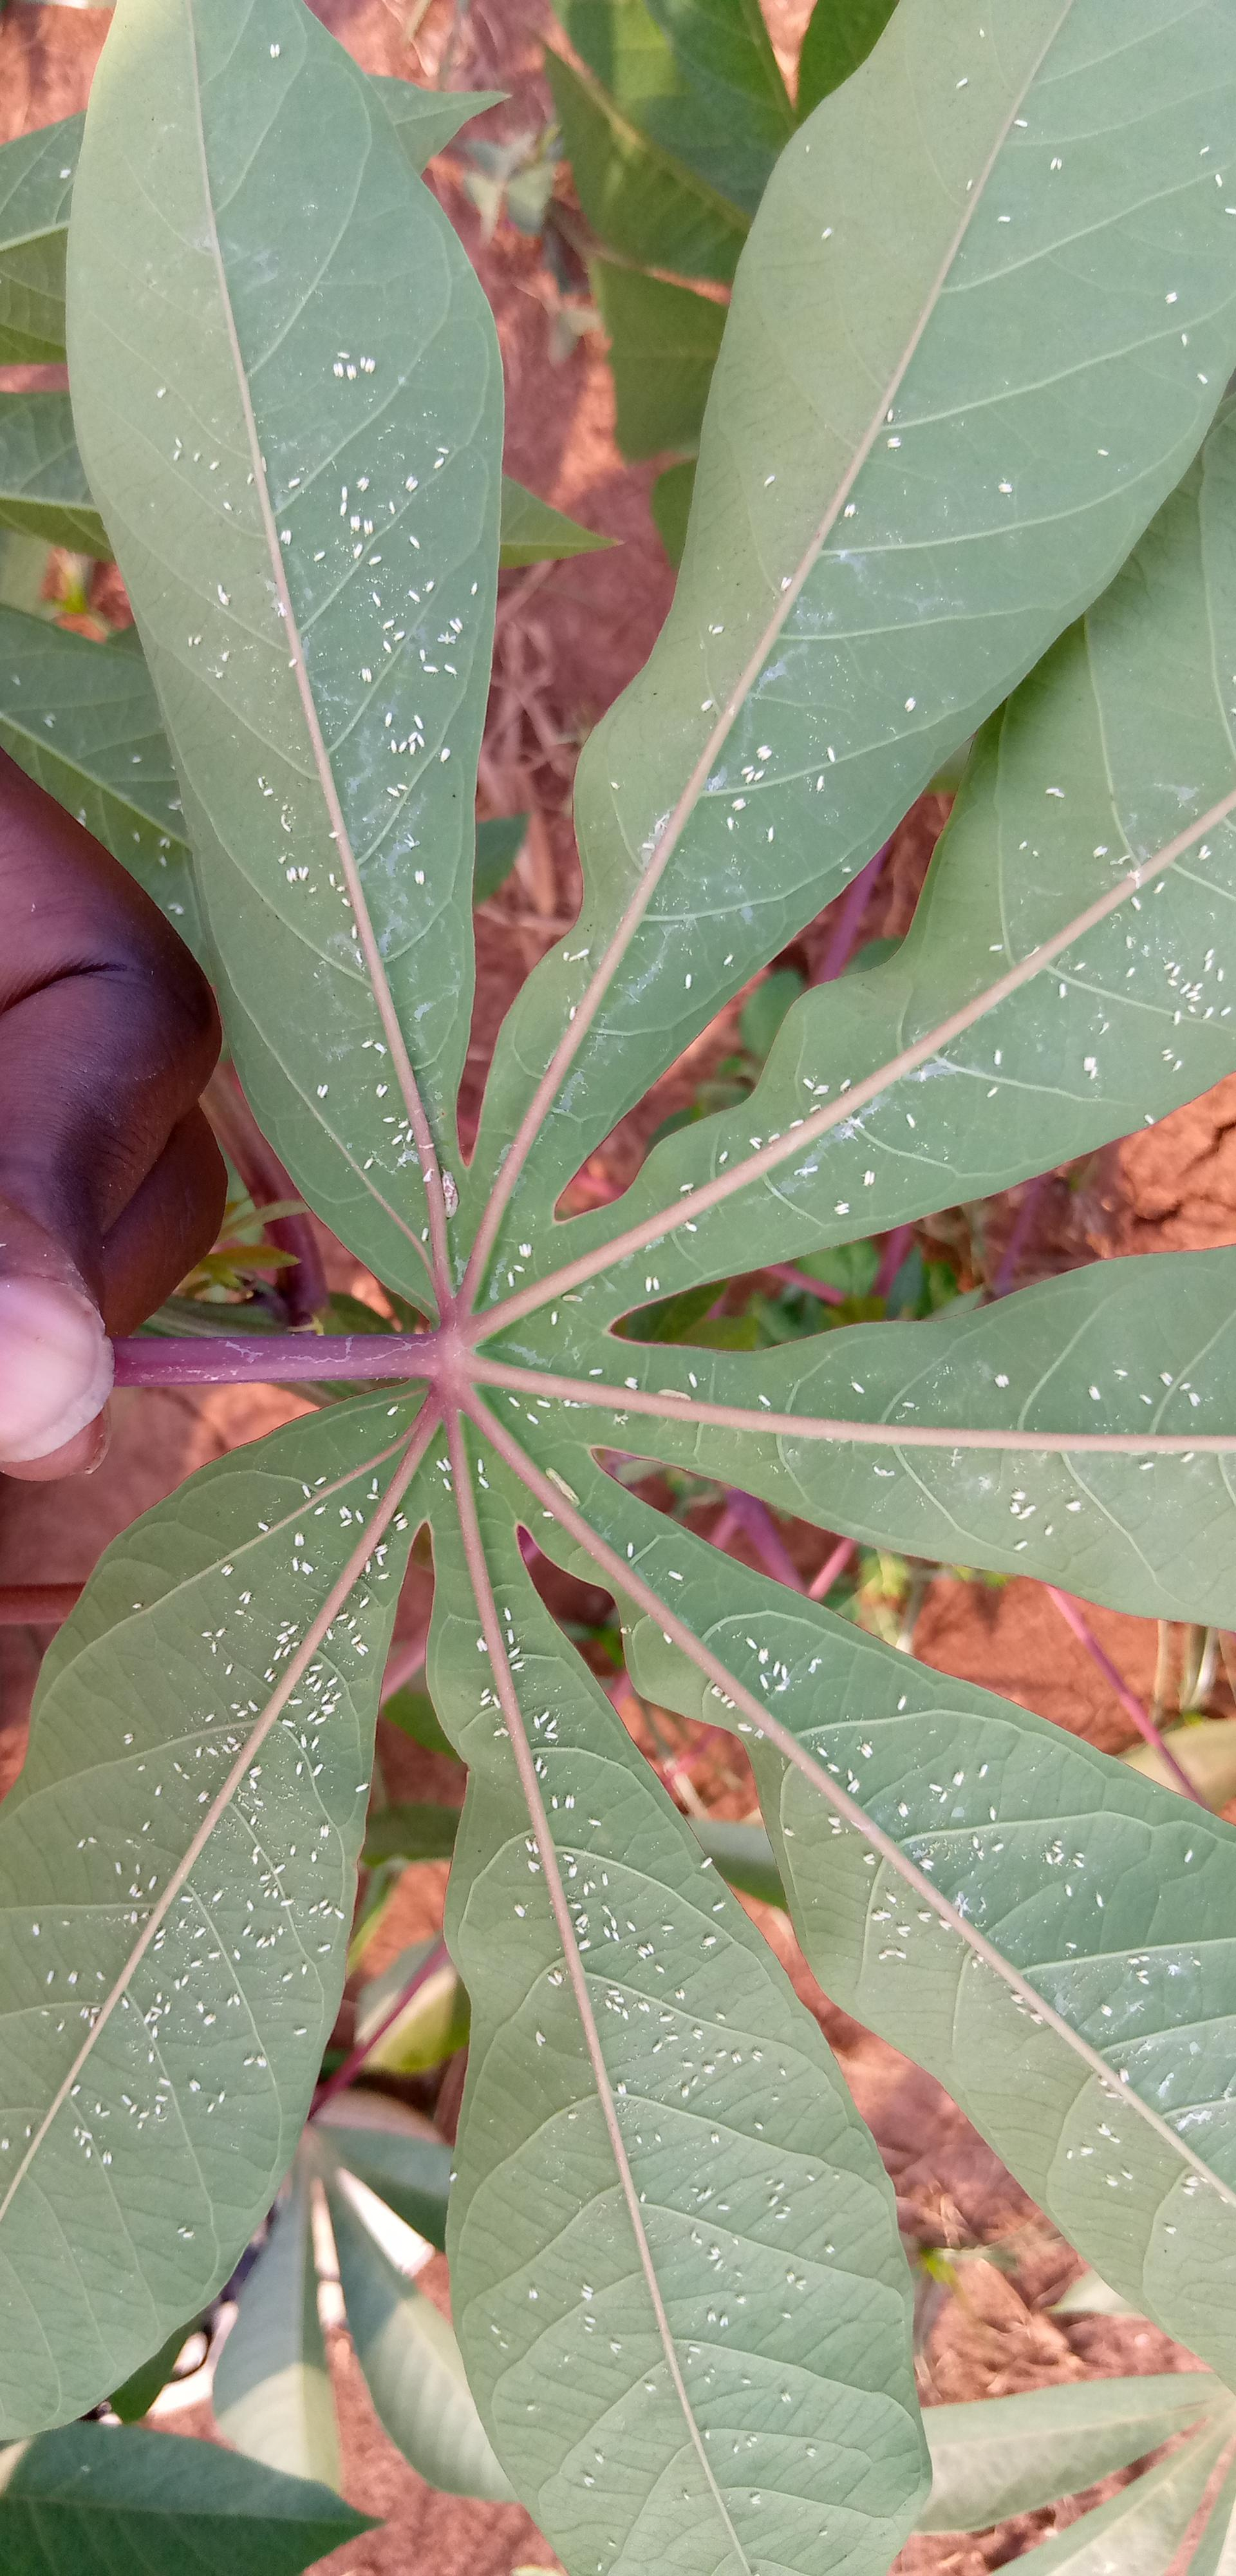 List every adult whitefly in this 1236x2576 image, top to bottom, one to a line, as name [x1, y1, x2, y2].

whitefly [978, 26, 985, 39]
whitefly [268, 42, 276, 60]
whitefly [275, 43, 282, 60]
whitefly [954, 76, 969, 90]
whitefly [1012, 117, 1027, 129]
whitefly [804, 143, 811, 155]
whitefly [1197, 144, 1211, 157]
whitefly [1050, 155, 1056, 173]
whitefly [1056, 156, 1064, 171]
whitefly [55, 165, 77, 181]
whitefly [1214, 172, 1224, 189]
whitefly [964, 177, 974, 192]
whitefly [1222, 206, 1236, 216]
whitefly [995, 214, 1011, 223]
whitefly [818, 225, 836, 241]
whitefly [1163, 289, 1177, 305]
whitefly [1179, 332, 1188, 347]
whitefly [337, 350, 351, 359]
whitefly [360, 355, 366, 369]
whitefly [365, 357, 377, 375]
whitefly [338, 361, 344, 379]
whitefly [332, 362, 338, 377]
whitefly [346, 363, 351, 381]
whitefly [351, 365, 357, 381]
whitefly [1196, 371, 1210, 386]
whitefly [156, 386, 167, 400]
whitefly [886, 408, 896, 424]
whitefly [173, 436, 184, 449]
whitefly [885, 437, 903, 450]
whitefly [436, 445, 451, 455]
whitefly [1094, 445, 1113, 460]
whitefly [172, 449, 183, 462]
whitefly [191, 451, 203, 462]
whitefly [261, 455, 270, 473]
whitefly [433, 457, 448, 470]
whitefly [208, 460, 220, 471]
whitefly [243, 472, 255, 486]
whitefly [405, 474, 419, 493]
whitefly [762, 474, 777, 488]
whitefly [286, 476, 303, 491]
whitefly [357, 477, 370, 493]
whitefly [997, 482, 1014, 495]
whitefly [340, 486, 349, 501]
whitefly [387, 499, 396, 515]
whitefly [221, 500, 234, 512]
whitefly [339, 501, 348, 517]
whitefly [842, 502, 857, 519]
whitefly [350, 513, 362, 533]
whitefly [362, 518, 369, 536]
whitefly [368, 519, 375, 535]
whitefly [278, 526, 286, 543]
whitefly [286, 527, 292, 548]
whitefly [407, 535, 422, 551]
whitefly [352, 542, 363, 560]
whitefly [312, 550, 328, 563]
whitefly [367, 553, 385, 568]
whitefly [780, 574, 794, 591]
whitefly [425, 580, 436, 593]
whitefly [471, 580, 479, 597]
whitefly [216, 582, 232, 608]
whitefly [407, 589, 420, 603]
whitefly [371, 591, 381, 609]
whitefly [277, 601, 288, 619]
whitefly [449, 615, 464, 633]
whitefly [381, 618, 396, 629]
whitefly [706, 623, 712, 634]
whitefly [712, 625, 726, 636]
whitefly [393, 630, 406, 641]
whitefly [436, 630, 456, 647]
whitefly [187, 633, 192, 648]
whitefly [193, 634, 201, 648]
whitefly [382, 640, 393, 654]
whitefly [418, 648, 427, 663]
whitefly [221, 649, 230, 663]
whitefly [287, 658, 300, 668]
whitefly [444, 662, 459, 677]
whitefly [422, 665, 440, 674]
whitefly [359, 666, 366, 683]
whitefly [366, 667, 373, 683]
whitefly [213, 669, 224, 680]
whitefly [9, 674, 23, 687]
whitefly [902, 696, 920, 717]
whitefly [699, 697, 714, 713]
whitefly [1230, 706, 1236, 714]
whitefly [42, 711, 59, 728]
whitefly [384, 711, 393, 727]
whitefly [412, 714, 424, 730]
whitefly [408, 730, 417, 742]
whitefly [417, 733, 426, 749]
whitefly [389, 739, 397, 755]
whitefly [398, 739, 407, 753]
whitefly [409, 741, 417, 757]
whitefly [755, 744, 772, 761]
whitefly [826, 746, 836, 763]
whitefly [438, 746, 453, 763]
whitefly [131, 752, 143, 766]
whitefly [740, 766, 754, 773]
whitefly [753, 770, 766, 780]
whitefly [745, 772, 754, 784]
whitefly [816, 773, 824, 794]
whitefly [256, 774, 266, 789]
whitefly [608, 779, 621, 790]
whitefly [395, 781, 408, 790]
whitefly [261, 786, 276, 799]
whitefly [385, 786, 402, 798]
whitefly [1045, 786, 1065, 800]
whitefly [167, 796, 188, 815]
whitefly [731, 798, 747, 811]
whitefly [73, 806, 89, 828]
whitefly [279, 812, 295, 834]
whitefly [726, 816, 734, 831]
whitefly [765, 825, 776, 843]
whitefly [131, 828, 142, 844]
whitefly [327, 829, 341, 840]
whitefly [402, 831, 421, 849]
whitefly [157, 835, 174, 851]
whitefly [1017, 840, 1029, 850]
whitefly [641, 841, 657, 851]
whitefly [1195, 843, 1214, 862]
whitefly [1090, 844, 1109, 858]
whitefly [1031, 849, 1039, 857]
whitefly [158, 853, 168, 869]
whitefly [1108, 854, 1132, 867]
whitefly [296, 862, 311, 882]
whitefly [839, 865, 854, 875]
whitefly [283, 866, 297, 885]
whitefly [1125, 866, 1143, 890]
whitefly [414, 868, 427, 887]
whitefly [327, 871, 336, 888]
whitefly [1152, 880, 1167, 895]
whitefly [306, 885, 318, 895]
whitefly [335, 885, 348, 894]
whitefly [1130, 896, 1141, 911]
whitefly [339, 896, 355, 909]
whitefly [168, 900, 185, 918]
whitefly [349, 923, 360, 940]
whitefly [1123, 933, 1136, 949]
whitefly [987, 943, 1004, 952]
whitefly [1203, 947, 1215, 960]
whitefly [353, 947, 365, 965]
whitefly [572, 948, 591, 961]
whitefly [561, 950, 570, 962]
whitefly [722, 952, 735, 968]
whitefly [1163, 958, 1175, 971]
whitefly [1201, 958, 1213, 972]
whitefly [1074, 961, 1087, 972]
whitefly [1125, 965, 1136, 980]
whitefly [1171, 965, 1182, 977]
whitefly [1215, 967, 1224, 983]
whitefly [684, 972, 693, 991]
whitefly [1166, 977, 1177, 988]
whitefly [1192, 980, 1204, 990]
whitefly [1178, 981, 1190, 994]
whitefly [1058, 981, 1067, 1001]
whitefly [1185, 991, 1197, 998]
whitefly [1189, 995, 1204, 1002]
whitefly [568, 1004, 577, 1021]
whitefly [1185, 1004, 1197, 1014]
whitefly [1219, 1005, 1232, 1018]
whitefly [1201, 1005, 1214, 1021]
whitefly [1173, 1008, 1181, 1027]
whitefly [1098, 1021, 1110, 1036]
whitefly [360, 1038, 375, 1050]
whitefly [374, 1039, 390, 1058]
whitefly [990, 1048, 1006, 1067]
whitefly [1160, 1048, 1171, 1055]
whitefly [1161, 1054, 1174, 1061]
whitefly [1082, 1055, 1096, 1072]
whitefly [1172, 1057, 1184, 1072]
whitefly [1089, 1066, 1098, 1081]
whitefly [802, 1077, 815, 1090]
whitefly [838, 1077, 853, 1094]
whitefly [315, 1081, 330, 1101]
whitefly [374, 1082, 391, 1099]
whitefly [811, 1084, 830, 1096]
whitefly [984, 1085, 1001, 1099]
whitefly [809, 1103, 822, 1113]
whitefly [904, 1112, 916, 1129]
whitefly [1142, 1113, 1156, 1126]
whitefly [382, 1115, 397, 1124]
whitefly [787, 1117, 805, 1129]
whitefly [850, 1117, 865, 1130]
whitefly [397, 1117, 411, 1130]
whitefly [839, 1124, 860, 1144]
whitefly [405, 1127, 415, 1143]
whitefly [767, 1132, 781, 1145]
whitefly [390, 1133, 404, 1148]
whitefly [747, 1133, 763, 1150]
whitefly [717, 1149, 729, 1165]
whitefly [362, 1157, 375, 1170]
whitefly [793, 1164, 821, 1177]
whitefly [422, 1167, 435, 1185]
whitefly [861, 1168, 876, 1188]
whitefly [679, 1180, 694, 1195]
whitefly [831, 1201, 851, 1215]
whitefly [683, 1220, 698, 1233]
whitefly [420, 1225, 429, 1245]
whitefly [516, 1241, 534, 1259]
whitefly [512, 1263, 527, 1274]
whitefly [507, 1271, 516, 1289]
whitefly [653, 1274, 660, 1291]
whitefly [642, 1274, 652, 1293]
whitefly [561, 1293, 585, 1303]
whitefly [548, 1309, 559, 1327]
whitefly [586, 1367, 605, 1378]
whitefly [1111, 1368, 1128, 1378]
whitefly [1158, 1370, 1174, 1387]
whitefly [686, 1370, 700, 1389]
whitefly [993, 1372, 1011, 1388]
whitefly [623, 1374, 639, 1390]
whitefly [850, 1378, 865, 1395]
whitefly [1177, 1382, 1192, 1390]
whitefly [1085, 1384, 1101, 1402]
whitefly [1187, 1391, 1203, 1407]
whitefly [756, 1392, 772, 1407]
whitefly [1138, 1392, 1152, 1405]
whitefly [507, 1396, 521, 1408]
whitefly [560, 1396, 580, 1410]
whitefly [534, 1398, 552, 1409]
whitefly [901, 1399, 915, 1409]
whitefly [386, 1405, 400, 1417]
whitefly [525, 1412, 539, 1426]
whitefly [612, 1412, 631, 1426]
whitefly [948, 1446, 963, 1467]
whitefly [1179, 1450, 1195, 1464]
whitefly [442, 1456, 452, 1472]
whitefly [477, 1457, 484, 1475]
whitefly [436, 1458, 446, 1472]
whitefly [1137, 1460, 1156, 1471]
whitefly [872, 1464, 897, 1477]
whitefly [477, 1474, 491, 1489]
whitefly [314, 1475, 328, 1486]
whitefly [371, 1477, 379, 1493]
whitefly [442, 1477, 453, 1492]
whitefly [301, 1483, 314, 1499]
whitefly [1008, 1488, 1026, 1500]
whitefly [366, 1492, 383, 1500]
whitefly [1008, 1499, 1020, 1515]
whitefly [1065, 1499, 1083, 1513]
whitefly [1023, 1503, 1036, 1513]
whitefly [339, 1504, 354, 1520]
whitefly [314, 1505, 326, 1517]
whitefly [540, 1508, 555, 1519]
whitefly [355, 1510, 367, 1524]
whitefly [390, 1510, 404, 1522]
whitefly [1016, 1512, 1033, 1522]
whitefly [338, 1518, 354, 1527]
whitefly [395, 1518, 409, 1533]
whitefly [256, 1520, 269, 1531]
whitefly [1044, 1522, 1054, 1537]
whitefly [294, 1532, 305, 1546]
whitefly [1012, 1538, 1029, 1553]
whitefly [375, 1541, 390, 1556]
whitefly [626, 1541, 634, 1560]
whitefly [291, 1555, 299, 1571]
whitefly [376, 1555, 386, 1567]
whitefly [364, 1560, 372, 1574]
whitefly [301, 1561, 314, 1575]
whitefly [218, 1562, 237, 1577]
whitefly [666, 1569, 684, 1582]
whitefly [376, 1573, 392, 1582]
whitefly [238, 1589, 254, 1605]
whitefly [358, 1594, 371, 1610]
whitefly [131, 1601, 143, 1611]
whitefly [503, 1604, 512, 1621]
whitefly [232, 1609, 247, 1616]
whitefly [334, 1611, 350, 1622]
whitefly [344, 1618, 358, 1631]
whitefly [278, 1620, 291, 1627]
whitefly [288, 1623, 299, 1634]
whitefly [325, 1625, 335, 1642]
whitefly [618, 1625, 630, 1636]
whitefly [215, 1627, 225, 1638]
whitefly [506, 1627, 515, 1644]
whitefly [200, 1629, 212, 1637]
whitefly [660, 1630, 673, 1645]
whitefly [276, 1631, 289, 1645]
whitefly [350, 1633, 362, 1645]
whitefly [475, 1635, 488, 1653]
whitefly [744, 1635, 756, 1650]
whitefly [291, 1640, 301, 1648]
whitefly [209, 1641, 218, 1653]
whitefly [355, 1642, 371, 1656]
whitefly [272, 1645, 282, 1661]
whitefly [757, 1645, 769, 1664]
whitefly [507, 1646, 521, 1658]
whitefly [806, 1654, 823, 1676]
whitefly [772, 1658, 780, 1678]
whitefly [510, 1661, 527, 1671]
whitefly [780, 1661, 787, 1680]
whitefly [308, 1662, 324, 1672]
whitefly [223, 1663, 234, 1676]
whitefly [263, 1665, 276, 1683]
whitefly [304, 1672, 317, 1685]
whitefly [758, 1673, 769, 1690]
whitefly [326, 1676, 340, 1687]
whitefly [313, 1680, 323, 1692]
whitefly [710, 1683, 723, 1697]
whitefly [772, 1683, 788, 1693]
whitefly [479, 1687, 491, 1697]
whitefly [332, 1690, 342, 1701]
whitefly [321, 1691, 330, 1704]
whitefly [491, 1692, 503, 1710]
whitefly [897, 1693, 908, 1711]
whitefly [720, 1694, 729, 1705]
whitefly [478, 1695, 491, 1707]
whitefly [285, 1696, 305, 1707]
whitefly [229, 1700, 239, 1710]
whitefly [247, 1700, 260, 1713]
whitefly [726, 1700, 736, 1710]
whitefly [321, 1703, 337, 1716]
whitefly [306, 1708, 318, 1721]
whitefly [539, 1709, 548, 1723]
whitefly [234, 1710, 248, 1718]
whitefly [203, 1712, 218, 1723]
whitefly [531, 1713, 539, 1729]
whitefly [546, 1716, 557, 1730]
whitefly [312, 1716, 327, 1726]
whitefly [281, 1718, 298, 1728]
whitefly [735, 1721, 753, 1733]
whitefly [499, 1726, 510, 1738]
whitefly [753, 1727, 765, 1739]
whitefly [492, 1728, 501, 1737]
whitefly [543, 1731, 559, 1740]
whitefly [123, 1732, 133, 1738]
whitefly [299, 1732, 306, 1749]
whitefly [226, 1734, 237, 1743]
whitefly [310, 1734, 324, 1751]
whitefly [123, 1738, 137, 1747]
whitefly [859, 1740, 874, 1759]
whitefly [231, 1741, 245, 1752]
whitefly [221, 1743, 232, 1754]
whitefly [194, 1745, 203, 1759]
whitefly [816, 1745, 830, 1758]
whitefly [206, 1746, 219, 1757]
whitefly [534, 1754, 541, 1772]
whitefly [295, 1760, 304, 1776]
whitefly [173, 1761, 183, 1772]
whitefly [977, 1761, 988, 1779]
whitefly [825, 1761, 842, 1775]
whitefly [313, 1762, 324, 1777]
whitefly [248, 1764, 265, 1777]
whitefly [135, 1765, 147, 1772]
whitefly [538, 1766, 549, 1779]
whitefly [845, 1767, 854, 1782]
whitefly [951, 1768, 965, 1789]
whitefly [180, 1772, 191, 1781]
whitefly [248, 1777, 259, 1791]
whitefly [845, 1779, 864, 1794]
whitefly [353, 1780, 370, 1793]
whitefly [928, 1781, 942, 1793]
whitefly [154, 1784, 164, 1797]
whitefly [196, 1790, 209, 1804]
whitefly [938, 1790, 950, 1803]
whitefly [563, 1792, 569, 1809]
whitefly [549, 1794, 559, 1810]
whitefly [570, 1794, 576, 1810]
whitefly [252, 1797, 267, 1807]
whitefly [897, 1799, 910, 1818]
whitefly [988, 1804, 996, 1822]
whitefly [248, 1813, 260, 1827]
whitefly [827, 1815, 841, 1827]
whitefly [586, 1816, 603, 1826]
whitefly [140, 1819, 151, 1833]
whitefly [318, 1823, 330, 1839]
whitefly [783, 1826, 796, 1838]
whitefly [830, 1827, 844, 1835]
whitefly [970, 1833, 979, 1849]
whitefly [86, 1834, 98, 1844]
whitefly [77, 1836, 86, 1849]
whitefly [523, 1836, 532, 1853]
whitefly [1053, 1839, 1063, 1846]
whitefly [532, 1839, 539, 1855]
whitefly [988, 1841, 1006, 1851]
whitefly [289, 1842, 297, 1856]
whitefly [251, 1844, 261, 1853]
whitefly [1051, 1844, 1063, 1853]
whitefly [1183, 1848, 1194, 1865]
whitefly [310, 1848, 320, 1864]
whitefly [1074, 1849, 1087, 1859]
whitefly [1044, 1850, 1054, 1865]
whitefly [861, 1850, 878, 1866]
whitefly [561, 1851, 574, 1862]
whitefly [252, 1853, 259, 1864]
whitefly [1054, 1853, 1065, 1866]
whitefly [700, 1855, 715, 1870]
whitefly [917, 1856, 935, 1872]
whitefly [525, 1858, 541, 1873]
whitefly [1071, 1858, 1085, 1869]
whitefly [114, 1860, 124, 1875]
whitefly [134, 1861, 142, 1876]
whitefly [273, 1861, 288, 1873]
whitefly [567, 1862, 577, 1878]
whitefly [601, 1871, 608, 1888]
whitefly [147, 1871, 157, 1891]
whitefly [258, 1872, 273, 1882]
whitefly [587, 1879, 599, 1889]
whitefly [583, 1881, 590, 1897]
whitefly [1063, 1883, 1074, 1899]
whitefly [271, 1886, 279, 1899]
whitefly [211, 1887, 224, 1904]
whitefly [262, 1888, 272, 1899]
whitefly [883, 1889, 898, 1904]
whitefly [951, 1889, 973, 1918]
whitefly [1094, 1893, 1104, 1909]
whitefly [180, 1895, 195, 1903]
whitefly [319, 1897, 328, 1908]
whitefly [279, 1897, 295, 1908]
whitefly [245, 1898, 256, 1913]
whitefly [711, 1900, 727, 1912]
whitefly [566, 1901, 584, 1909]
whitefly [601, 1902, 612, 1916]
whitefly [307, 1902, 317, 1917]
whitefly [512, 1902, 527, 1918]
whitefly [322, 1906, 333, 1917]
whitefly [334, 1907, 346, 1920]
whitefly [876, 1908, 892, 1920]
whitefly [140, 1909, 148, 1920]
whitefly [131, 1909, 138, 1925]
whitefly [916, 1909, 933, 1924]
whitefly [121, 1911, 131, 1923]
whitefly [869, 1911, 882, 1922]
whitefly [573, 1912, 589, 1927]
whitefly [177, 1915, 187, 1929]
whitefly [610, 1916, 618, 1930]
whitefly [625, 1918, 636, 1931]
whitefly [938, 1918, 952, 1931]
whitefly [61, 1918, 75, 1927]
whitefly [32, 1920, 42, 1937]
whitefly [660, 1922, 675, 1932]
whitefly [895, 1922, 913, 1938]
whitefly [241, 1923, 252, 1937]
whitefly [601, 1924, 610, 1939]
whitefly [192, 1925, 206, 1938]
whitefly [276, 1925, 285, 1936]
whitefly [153, 1926, 167, 1939]
whitefly [575, 1926, 586, 1935]
whitefly [611, 1929, 621, 1942]
whitefly [270, 1933, 276, 1947]
whitefly [256, 1935, 265, 1949]
whitefly [700, 1935, 718, 1947]
whitefly [262, 1937, 271, 1951]
whitefly [577, 1938, 592, 1951]
whitefly [152, 1940, 165, 1951]
whitefly [646, 1940, 657, 1955]
whitefly [1063, 1940, 1077, 1951]
whitefly [314, 1941, 333, 1955]
whitefly [635, 1943, 649, 1960]
whitefly [879, 1946, 908, 1962]
whitefly [234, 1947, 243, 1962]
whitefly [207, 1949, 221, 1959]
whitefly [976, 1953, 985, 1964]
whitefly [1138, 1954, 1151, 1963]
whitefly [1127, 1956, 1139, 1965]
whitefly [1191, 1957, 1203, 1967]
whitefly [971, 1958, 978, 1971]
whitefly [190, 1958, 203, 1968]
whitefly [300, 1961, 310, 1977]
whitefly [1165, 1962, 1180, 1977]
whitefly [653, 1964, 666, 1975]
whitefly [546, 1967, 565, 1987]
whitefly [67, 1969, 78, 1985]
whitefly [1134, 1969, 1148, 1978]
whitefly [46, 1969, 55, 1985]
whitefly [95, 1969, 108, 1983]
whitefly [181, 1970, 193, 1988]
whitefly [281, 1972, 293, 1983]
whitefly [1136, 1976, 1151, 1985]
whitefly [173, 1978, 181, 1993]
whitefly [606, 1987, 621, 1995]
whitefly [673, 1987, 687, 2000]
whitefly [156, 1990, 163, 2003]
whitefly [1010, 1990, 1025, 2004]
whitefly [234, 1993, 245, 2007]
whitefly [612, 1994, 624, 2002]
whitefly [120, 1995, 130, 2009]
whitefly [227, 1995, 234, 2007]
whitefly [603, 1997, 612, 2010]
whitefly [197, 1998, 205, 2014]
whitefly [637, 1998, 651, 2014]
whitefly [164, 2001, 172, 2016]
whitefly [610, 2001, 620, 2012]
whitefly [1101, 2002, 1113, 2018]
whitefly [1015, 2004, 1027, 2013]
whitefly [79, 2005, 90, 2019]
whitefly [89, 2005, 102, 2014]
whitefly [149, 2005, 163, 2014]
whitefly [620, 2007, 629, 2020]
whitefly [39, 2009, 50, 2016]
whitefly [715, 2010, 726, 2021]
whitefly [144, 2011, 150, 2027]
whitefly [1030, 2011, 1045, 2026]
whitefly [203, 2012, 217, 2027]
whitefly [151, 2013, 160, 2023]
whitefly [89, 2014, 95, 2029]
whitefly [659, 2014, 676, 2023]
whitefly [57, 2020, 66, 2034]
whitefly [151, 2024, 160, 2040]
whitefly [291, 2025, 309, 2036]
whitefly [691, 2027, 704, 2035]
whitefly [534, 2028, 548, 2047]
whitefly [690, 2031, 704, 2041]
whitefly [666, 2031, 679, 2041]
whitefly [651, 2040, 664, 2052]
whitefly [715, 2048, 727, 2059]
whitefly [147, 2049, 156, 2062]
whitefly [731, 2049, 742, 2064]
whitefly [256, 2053, 268, 2069]
whitefly [241, 2055, 254, 2067]
whitefly [679, 2058, 695, 2069]
whitefly [702, 2063, 717, 2076]
whitefly [1118, 2066, 1132, 2083]
whitefly [777, 2067, 787, 2076]
whitefly [1156, 2070, 1175, 2098]
whitefly [690, 2073, 699, 2088]
whitefly [1098, 2074, 1107, 2087]
whitefly [158, 2075, 172, 2087]
whitefly [188, 2078, 203, 2093]
whitefly [614, 2079, 629, 2095]
whitefly [70, 2083, 82, 2096]
whitefly [681, 2083, 690, 2099]
whitefly [217, 2089, 227, 2104]
whitefly [1103, 2089, 1117, 2100]
whitefly [120, 2092, 132, 2105]
whitefly [154, 2092, 169, 2103]
whitefly [771, 2094, 781, 2103]
whitefly [95, 2100, 101, 2116]
whitefly [206, 2101, 215, 2114]
whitefly [154, 2103, 162, 2116]
whitefly [129, 2103, 138, 2114]
whitefly [98, 2108, 113, 2117]
whitefly [137, 2109, 151, 2119]
whitefly [566, 2111, 577, 2121]
whitefly [1175, 2112, 1191, 2131]
whitefly [1188, 2112, 1213, 2125]
whitefly [753, 2119, 765, 2131]
whitefly [136, 2121, 144, 2129]
whitefly [1097, 2121, 1111, 2136]
whitefly [24, 2123, 33, 2139]
whitefly [72, 2123, 80, 2138]
whitefly [80, 2128, 93, 2139]
whitefly [710, 2131, 721, 2144]
whitefly [634, 2132, 644, 2144]
whitefly [653, 2132, 662, 2143]
whitefly [1108, 2136, 1121, 2144]
whitefly [79, 2137, 87, 2147]
whitefly [1, 2137, 11, 2151]
whitefly [84, 2145, 91, 2161]
whitefly [1078, 2145, 1096, 2157]
whitefly [1065, 2148, 1074, 2161]
whitefly [102, 2149, 108, 2166]
whitefly [106, 2149, 113, 2167]
whitefly [1119, 2168, 1133, 2180]
whitefly [448, 2169, 460, 2184]
whitefly [806, 2173, 816, 2182]
whitefly [1183, 2173, 1199, 2188]
whitefly [832, 2173, 841, 2179]
whitefly [1105, 2174, 1118, 2188]
whitefly [1199, 2175, 1208, 2184]
whitefly [766, 2178, 773, 2186]
whitefly [773, 2180, 785, 2192]
whitefly [1182, 2184, 1195, 2197]
whitefly [689, 2186, 699, 2193]
whitefly [704, 2186, 713, 2200]
whitefly [639, 2190, 648, 2204]
whitefly [695, 2190, 706, 2203]
whitefly [766, 2195, 779, 2207]
whitefly [1219, 2195, 1228, 2205]
whitefly [716, 2201, 733, 2212]
whitefly [780, 2204, 794, 2213]
whitefly [774, 2212, 787, 2221]
whitefly [176, 2224, 186, 2233]
whitefly [1164, 2224, 1177, 2235]
whitefly [690, 2226, 704, 2246]
whitefly [182, 2231, 195, 2240]
whitefly [729, 2233, 742, 2247]
whitefly [824, 2241, 836, 2254]
whitefly [709, 2244, 722, 2255]
whitefly [706, 2253, 719, 2260]
whitefly [785, 2268, 795, 2284]
whitefly [796, 2278, 807, 2292]
whitefly [582, 2281, 595, 2293]
whitefly [528, 2287, 539, 2300]
whitefly [579, 2288, 592, 2302]
whitefly [736, 2295, 747, 2305]
whitefly [706, 2307, 717, 2322]
whitefly [718, 2311, 729, 2328]
whitefly [781, 2311, 793, 2319]
whitefly [583, 2314, 596, 2323]
whitefly [489, 2323, 500, 2334]
whitefly [581, 2324, 595, 2334]
whitefly [498, 2338, 509, 2349]
whitefly [609, 2340, 623, 2354]
whitefly [688, 2343, 702, 2355]
whitefly [561, 2353, 573, 2363]
whitefly [685, 2355, 692, 2365]
whitefly [702, 2374, 711, 2383]
whitefly [741, 2377, 753, 2385]
whitefly [643, 2381, 657, 2392]
whitefly [779, 2391, 792, 2403]
whitefly [524, 2402, 541, 2412]
whitefly [704, 2427, 711, 2440]
whitefly [749, 2434, 758, 2443]
whitefly [745, 2439, 753, 2447]
whitefly [733, 2441, 740, 2454]
whitefly [805, 2445, 817, 2458]
whitefly [594, 2449, 604, 2464]
whitefly [583, 2473, 596, 2486]
whitefly [680, 2490, 691, 2501]
whitefly [749, 2493, 762, 2506]
whitefly [818, 2527, 830, 2539]
whitefly [607, 2539, 618, 2548]
whitefly [595, 2562, 606, 2573]